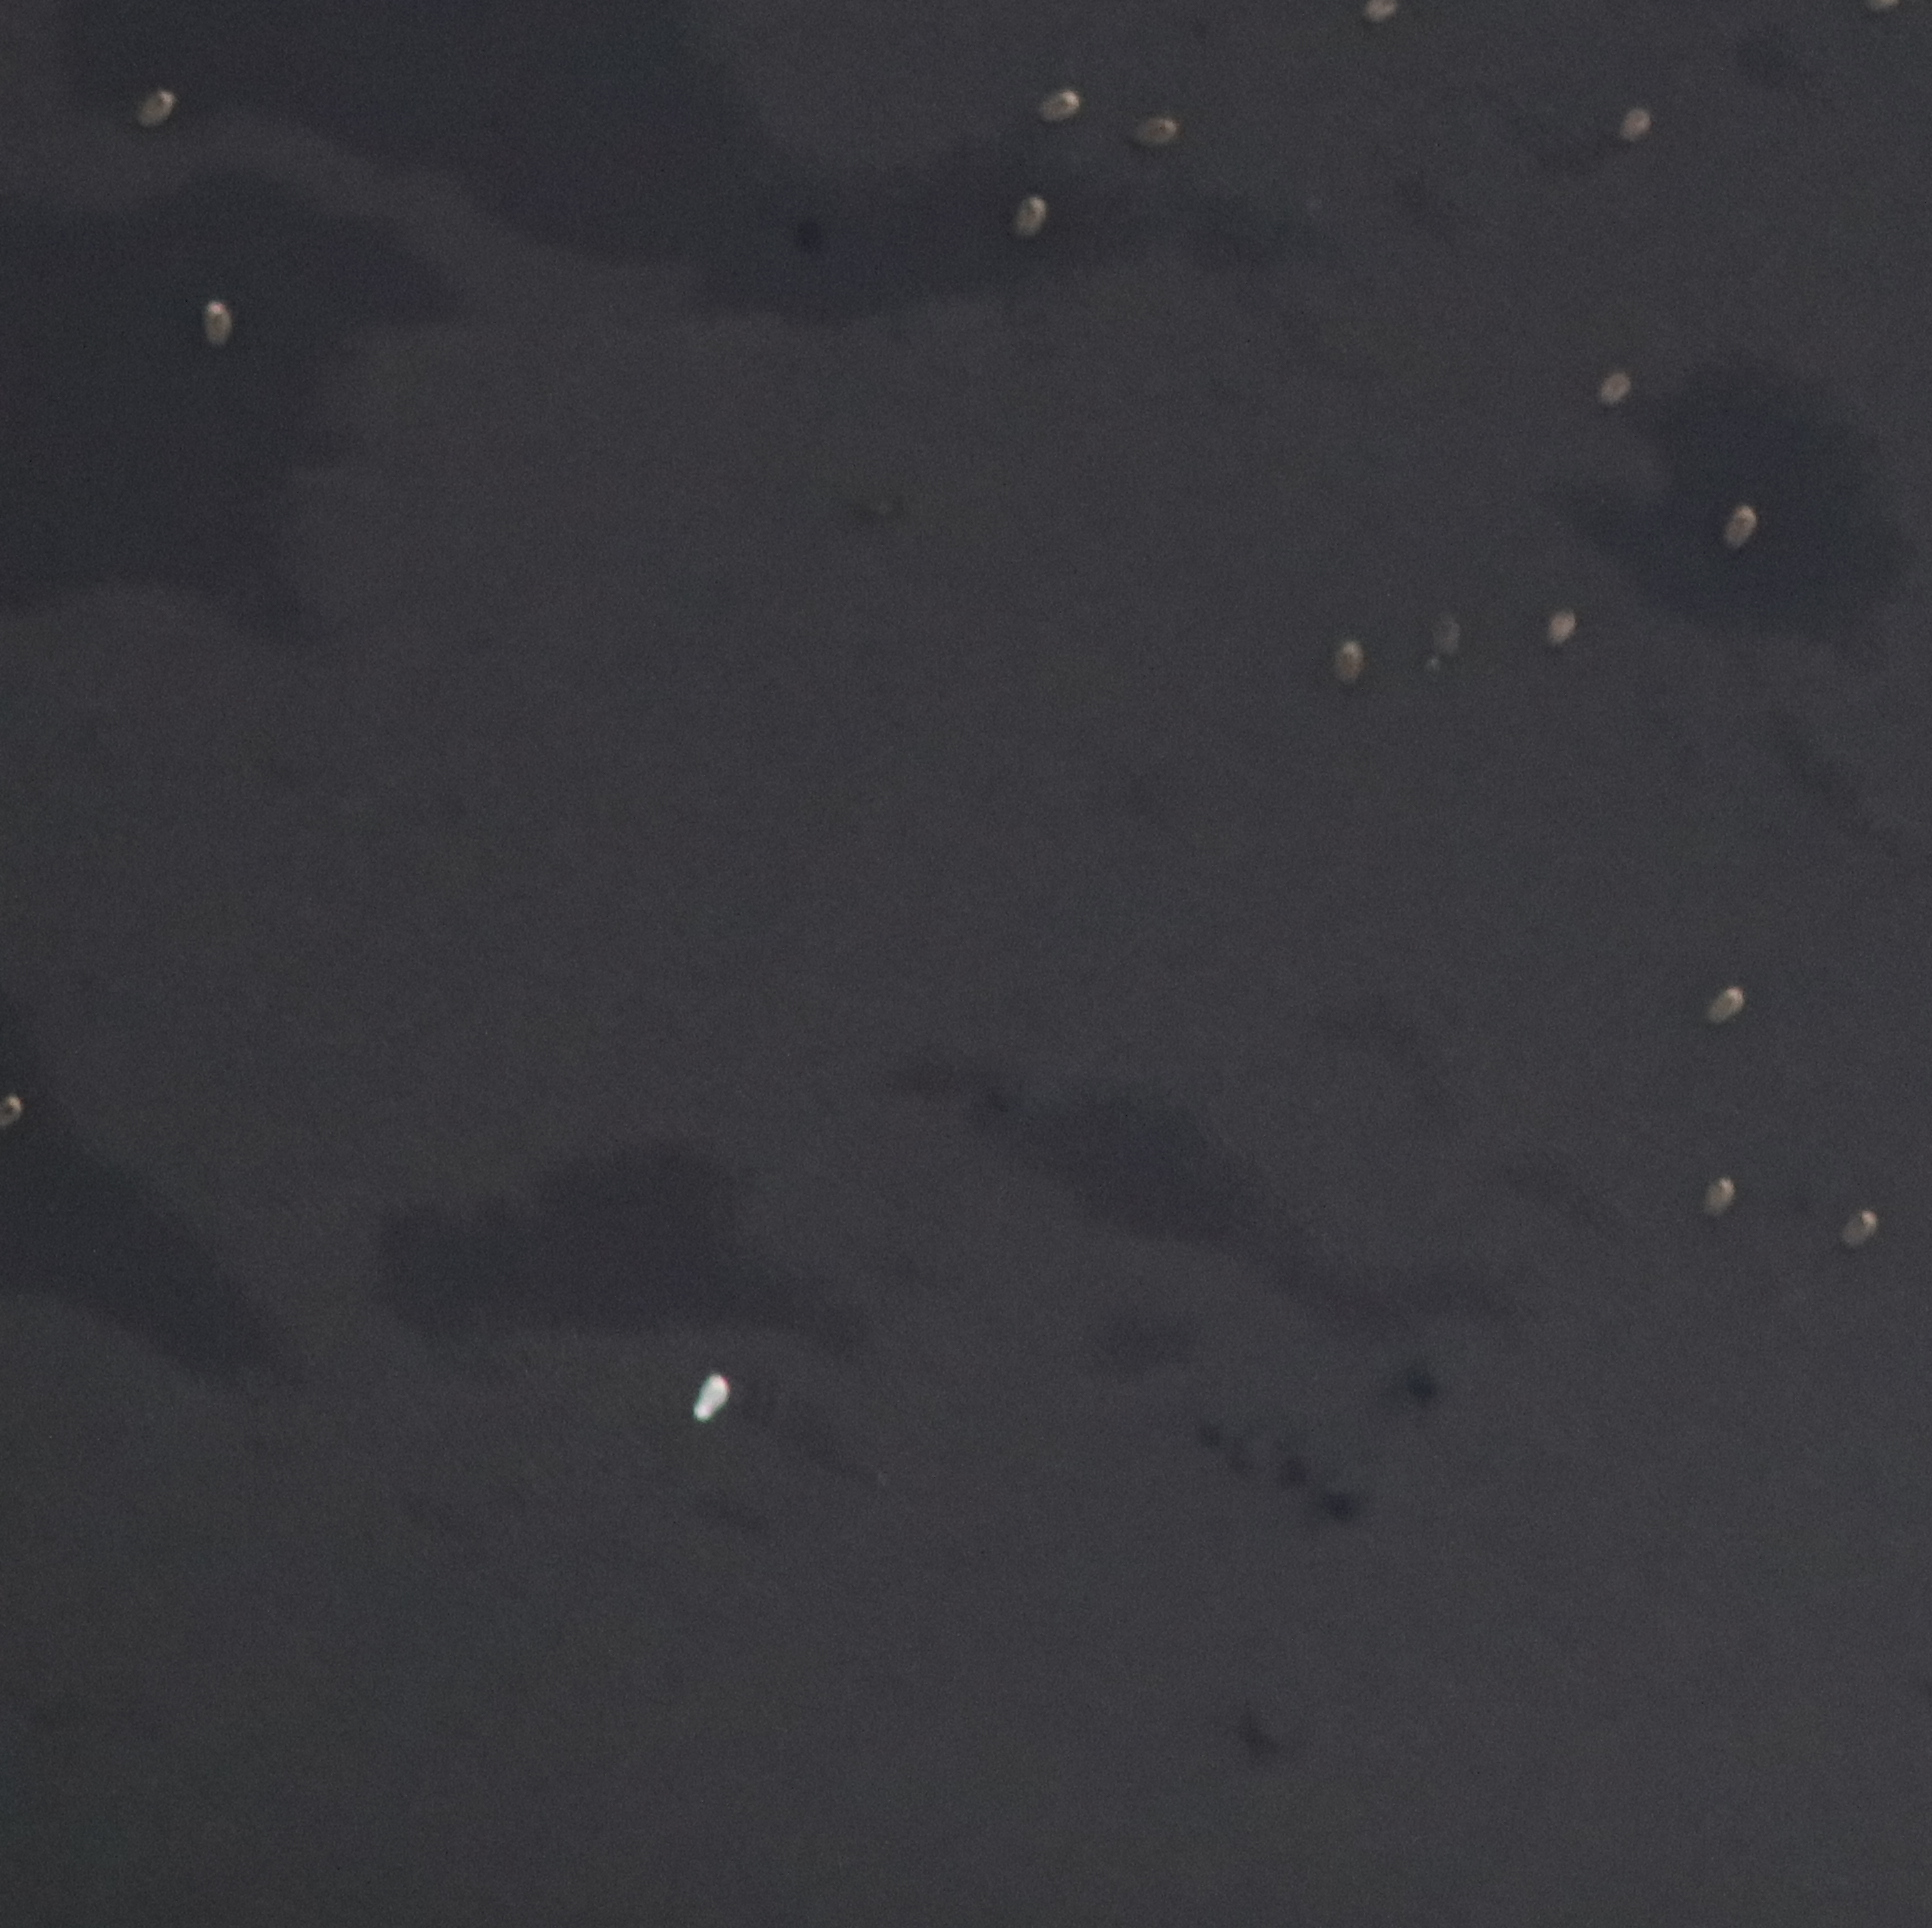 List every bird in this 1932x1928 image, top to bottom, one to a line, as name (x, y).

Canada goose (1375, 8)
Canada goose (1060, 106)
Canada goose (155, 107)
Canada goose (1638, 125)
Canada goose (1157, 131)
Canada goose (1030, 217)
Canada goose (215, 323)
Canada goose (1610, 386)
Canada goose (1739, 528)
Canada goose (1561, 630)
Canada goose (1436, 641)
Canada goose (1355, 664)
Canada goose (1726, 1005)
Canada goose (1719, 1195)
Canada goose (1862, 1230)
gull (709, 1395)